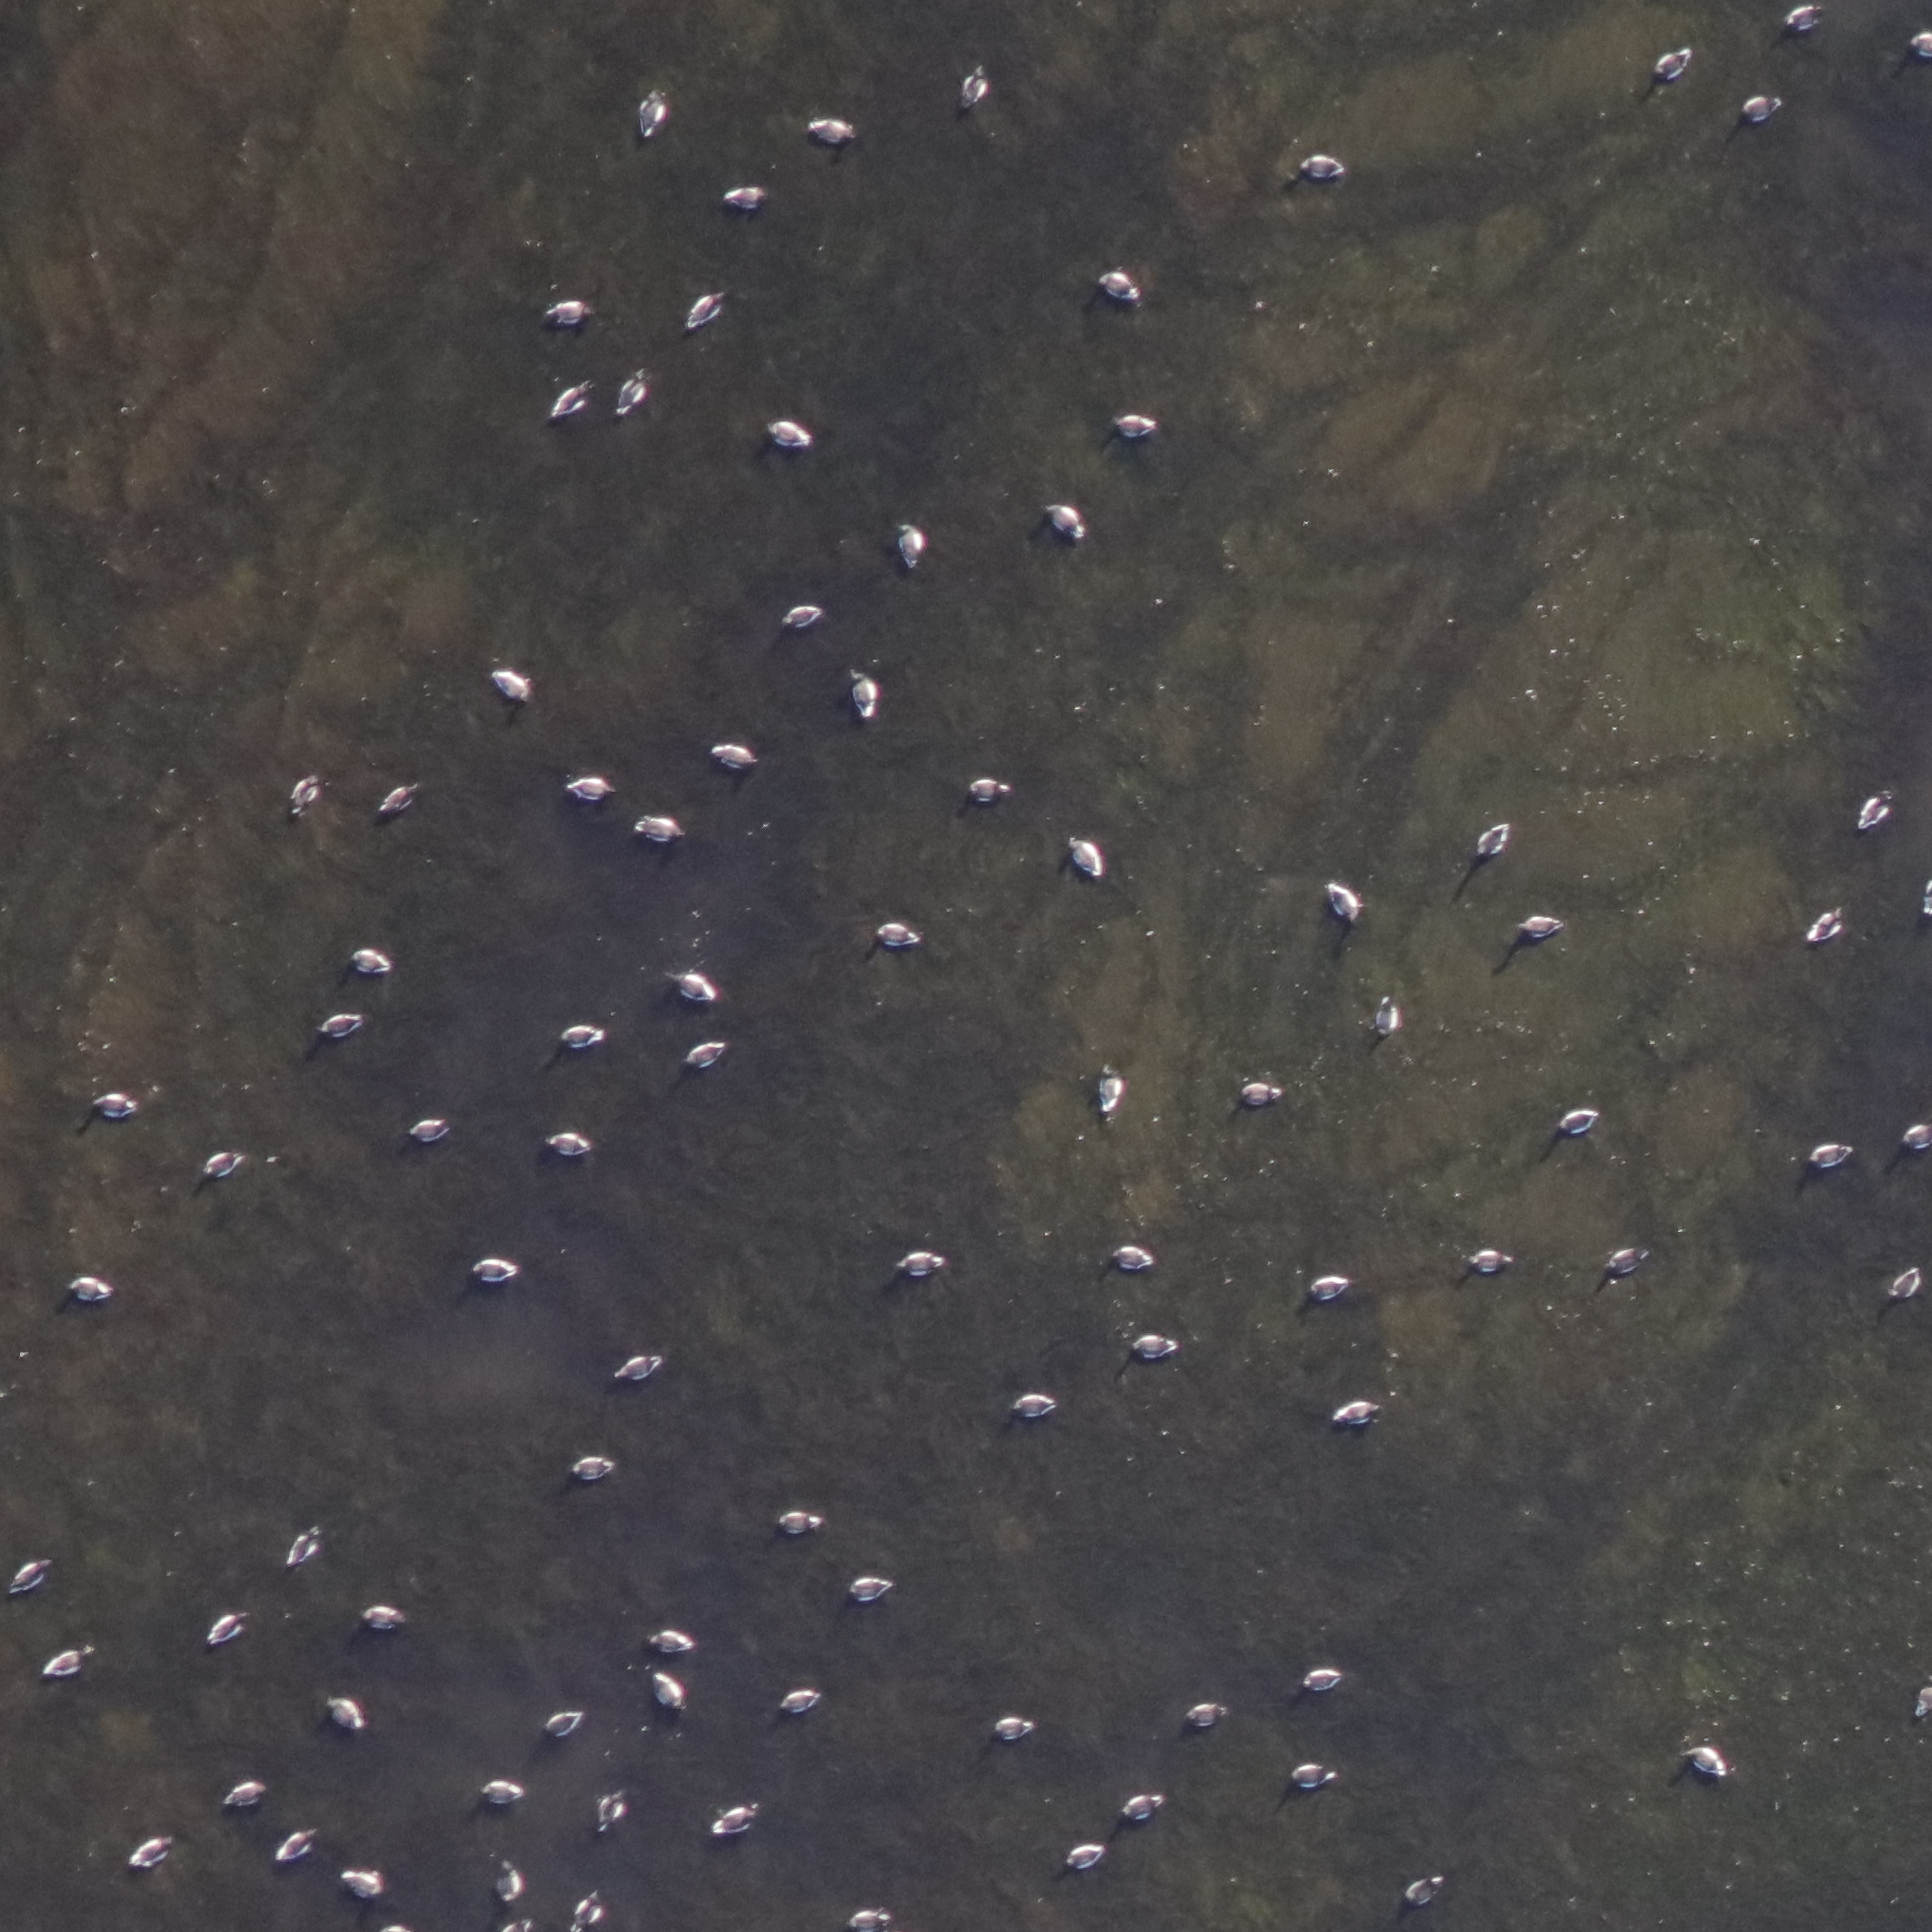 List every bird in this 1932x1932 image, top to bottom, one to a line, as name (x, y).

brant (1804, 17)
brant (1929, 46)
brant (1671, 66)
brant (975, 91)
brant (1759, 109)
brant (653, 113)
brant (832, 134)
brant (1318, 169)
brant (747, 198)
brant (1117, 287)
brant (708, 311)
brant (569, 314)
brant (634, 392)
brant (570, 400)
brant (1133, 428)
brant (788, 435)
brant (1065, 521)
brant (910, 545)
brant (805, 615)
brant (513, 688)
brant (865, 694)
brant (733, 758)
brant (592, 789)
brant (988, 792)
brant (306, 797)
brant (398, 801)
brant (1873, 810)
brant (661, 830)
brant (1490, 844)
brant (1084, 858)
brant (1343, 906)
brant (1824, 928)
brant (1538, 929)
brant (894, 937)
brant (369, 962)
brant (692, 987)
brant (1386, 1017)
brant (341, 1026)
brant (580, 1037)
brant (704, 1057)
brant (1110, 1093)
brant (1258, 1094)
brant (114, 1105)
brant (1576, 1123)
brant (430, 1131)
brant (1921, 1136)
brant (570, 1143)
brant (1829, 1156)
brant (221, 1165)
brant (1130, 1257)
brant (1487, 1261)
brant (1627, 1261)
brant (922, 1263)
brant (494, 1271)
brant (1904, 1285)
brant (1328, 1288)
brant (91, 1290)
brant (1152, 1346)
brant (639, 1368)
brant (1033, 1405)
brant (1358, 1411)
brant (593, 1467)
brant (798, 1522)
brant (304, 1548)
brant (26, 1570)
brant (868, 1588)
brant (385, 1620)
brant (228, 1628)
brant (670, 1640)
brant (67, 1663)
brant (1321, 1680)
brant (670, 1691)
brant (1929, 1696)
brant (799, 1701)
brant (346, 1713)
brant (1205, 1714)
brant (562, 1725)
brant (1011, 1728)
brant (1703, 1759)
brant (1311, 1775)
brant (503, 1791)
brant (247, 1793)
brant (1141, 1807)
brant (610, 1810)
brant (733, 1820)
brant (298, 1845)
brant (152, 1852)
brant (1085, 1857)
brant (509, 1880)
brant (361, 1883)
brant (1423, 1892)
brant (585, 1912)
brant (868, 1924)